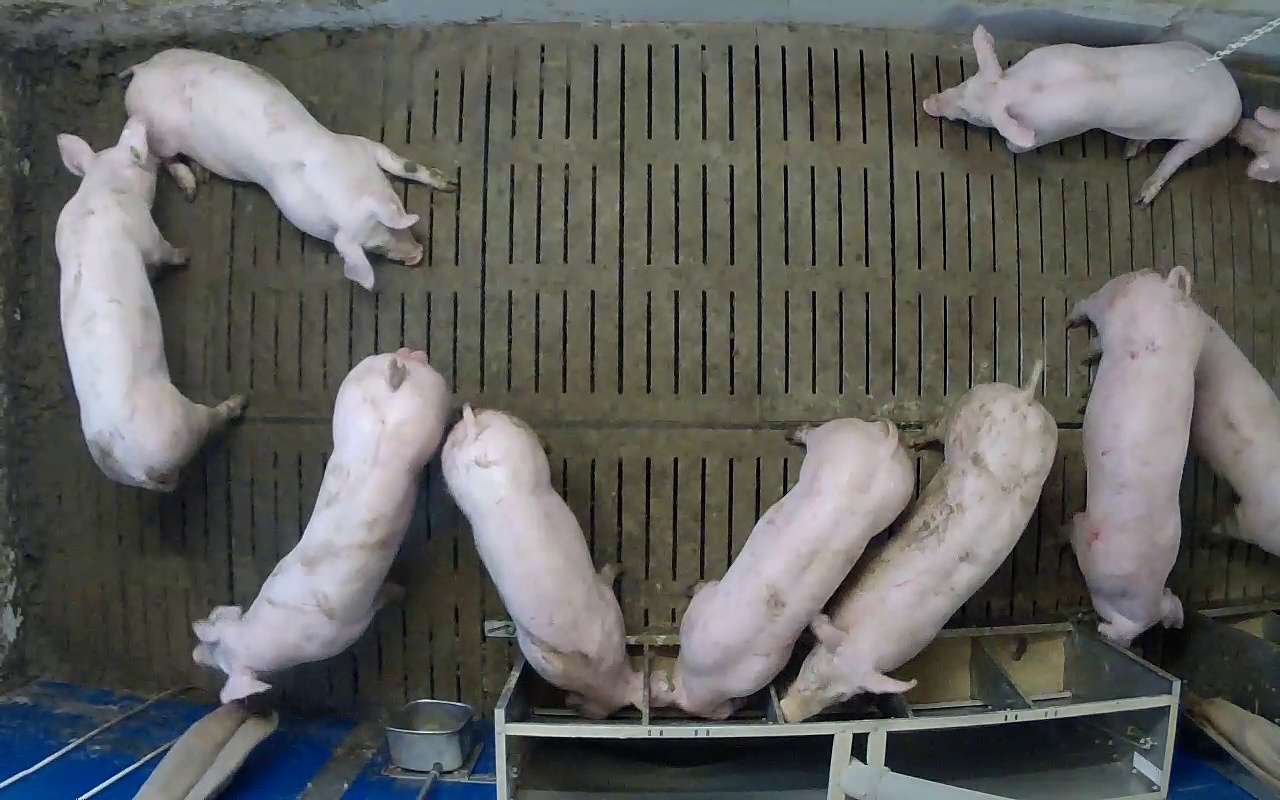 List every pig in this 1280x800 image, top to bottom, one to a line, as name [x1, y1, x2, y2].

pig [918, 24, 1242, 209]
pig [119, 48, 459, 295]
pig [1230, 105, 1279, 185]
pig [53, 117, 251, 495]
pig [1063, 265, 1203, 645]
pig [1195, 311, 1279, 555]
pig [191, 348, 452, 705]
pig [780, 358, 1060, 723]
pig [439, 402, 646, 719]
pig [651, 418, 918, 722]